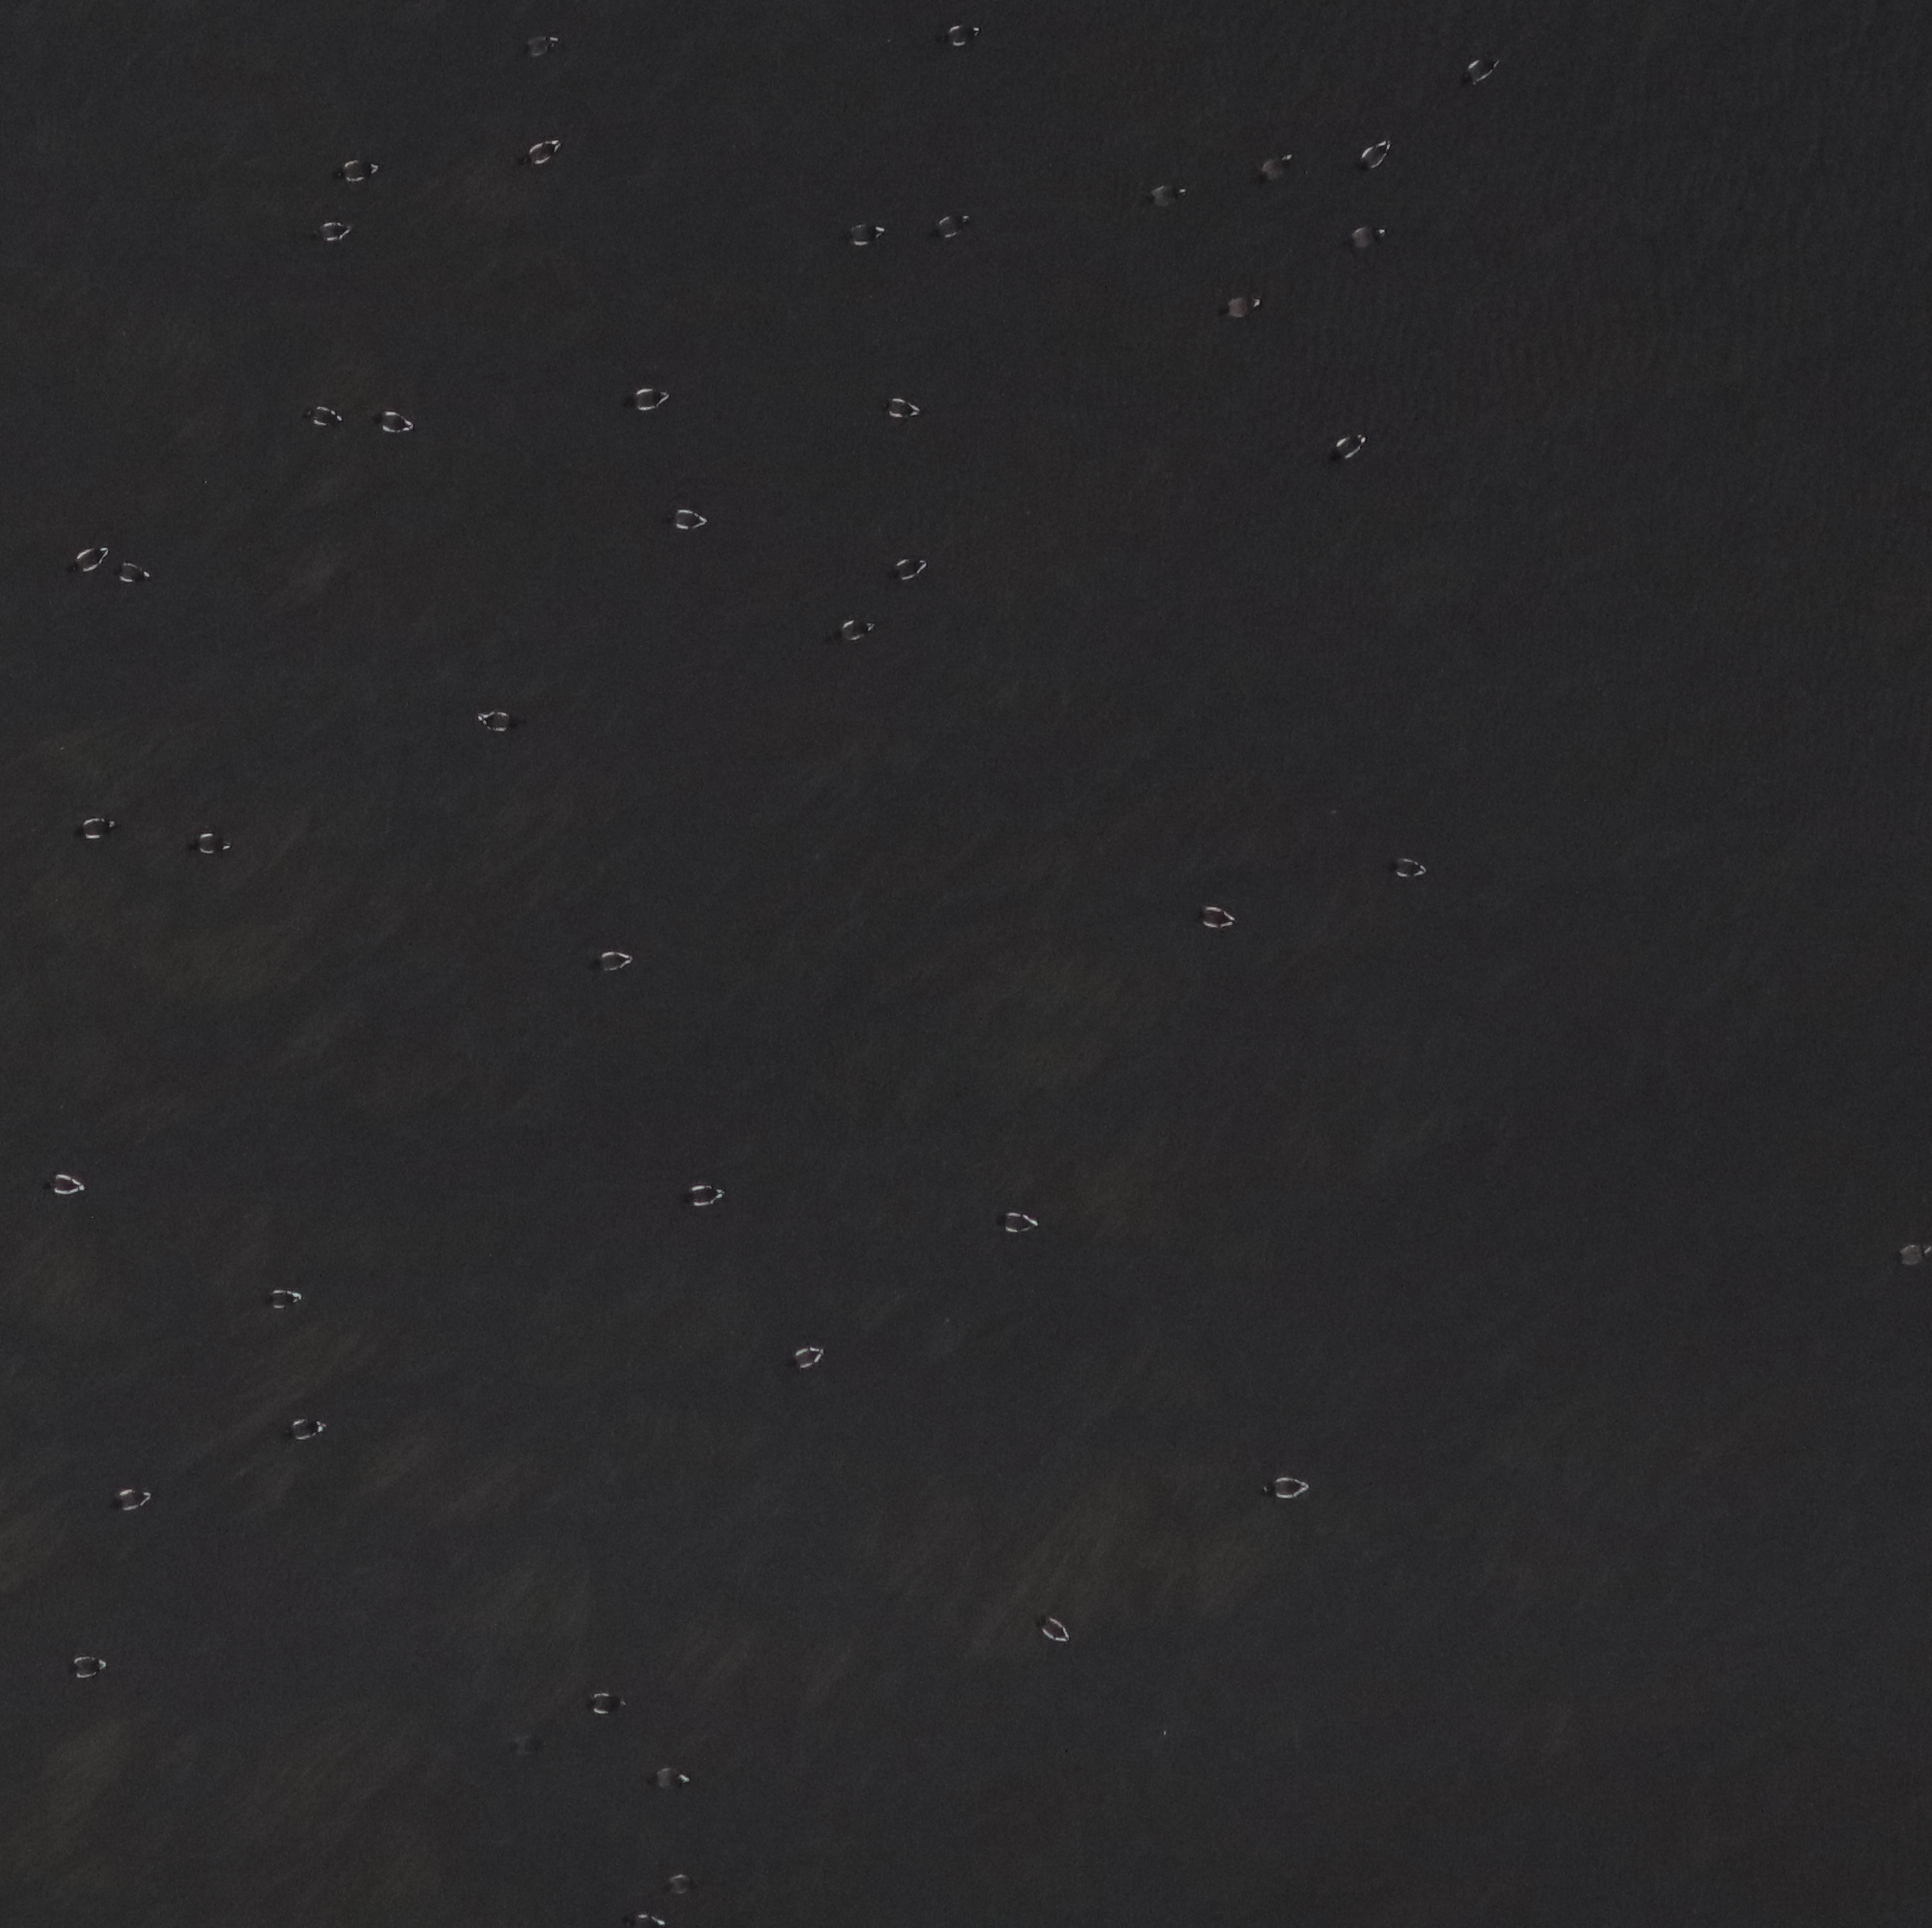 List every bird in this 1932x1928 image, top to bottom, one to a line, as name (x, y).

brant (959, 33)
brant (541, 44)
brant (1481, 70)
brant (542, 152)
brant (1374, 157)
brant (1275, 169)
brant (360, 170)
brant (1162, 196)
brant (948, 227)
brant (333, 231)
brant (864, 235)
brant (1365, 237)
brant (1243, 305)
brant (648, 400)
brant (900, 408)
brant (322, 416)
brant (392, 423)
brant (1350, 447)
brant (687, 519)
brant (89, 562)
brant (910, 569)
brant (132, 573)
brant (855, 630)
brant (497, 721)
brant (93, 829)
brant (207, 844)
brant (1409, 868)
brant (1216, 915)
brant (611, 962)
brant (63, 1183)
brant (705, 1196)
brant (1016, 1221)
brant (1912, 1254)
brant (283, 1299)
brant (807, 1357)
brant (305, 1430)
brant (1287, 1487)
brant (131, 1499)
brant (1053, 1629)
brant (88, 1665)
brant (605, 1702)
brant (517, 1744)
brant (668, 1777)
brant (678, 1884)
brant (647, 1920)